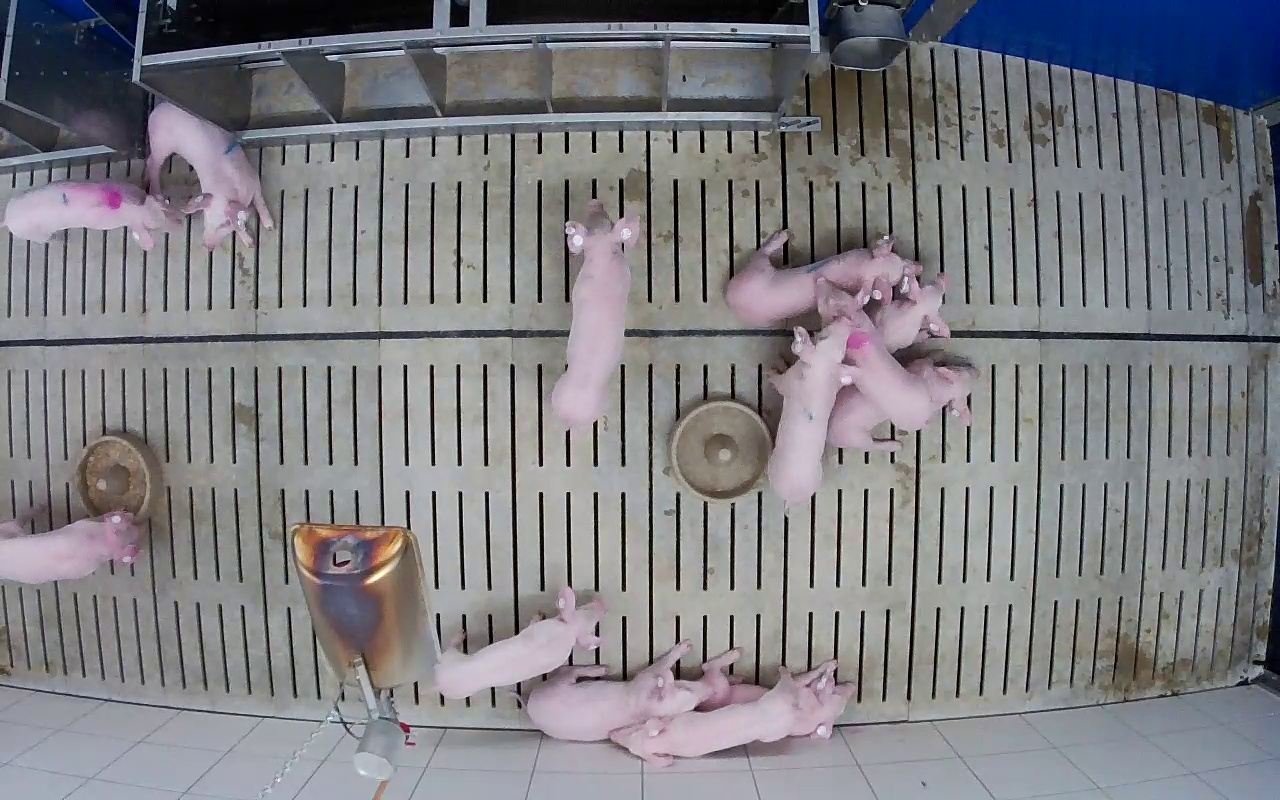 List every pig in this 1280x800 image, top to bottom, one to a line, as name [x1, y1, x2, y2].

pig [143, 102, 277, 252]
pig [2, 179, 183, 250]
pig [550, 197, 643, 431]
pig [723, 230, 925, 328]
pig [867, 271, 952, 356]
pig [815, 275, 931, 433]
pig [764, 318, 865, 510]
pig [824, 349, 983, 453]
pig [0, 509, 143, 584]
pig [427, 585, 608, 700]
pig [511, 639, 716, 742]
pig [698, 646, 870, 742]
pig [608, 665, 803, 769]